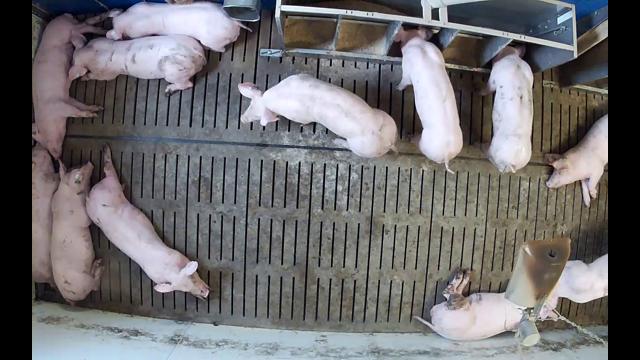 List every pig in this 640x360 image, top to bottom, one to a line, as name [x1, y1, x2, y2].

pig [105, 2, 254, 54]
pig [32, 13, 106, 162]
pig [392, 25, 465, 176]
pig [68, 33, 209, 95]
pig [472, 44, 534, 176]
pig [236, 72, 401, 158]
pig [543, 113, 608, 207]
pig [32, 143, 61, 290]
pig [85, 144, 211, 302]
pig [49, 159, 106, 307]
pig [545, 254, 608, 309]
pig [411, 268, 559, 340]